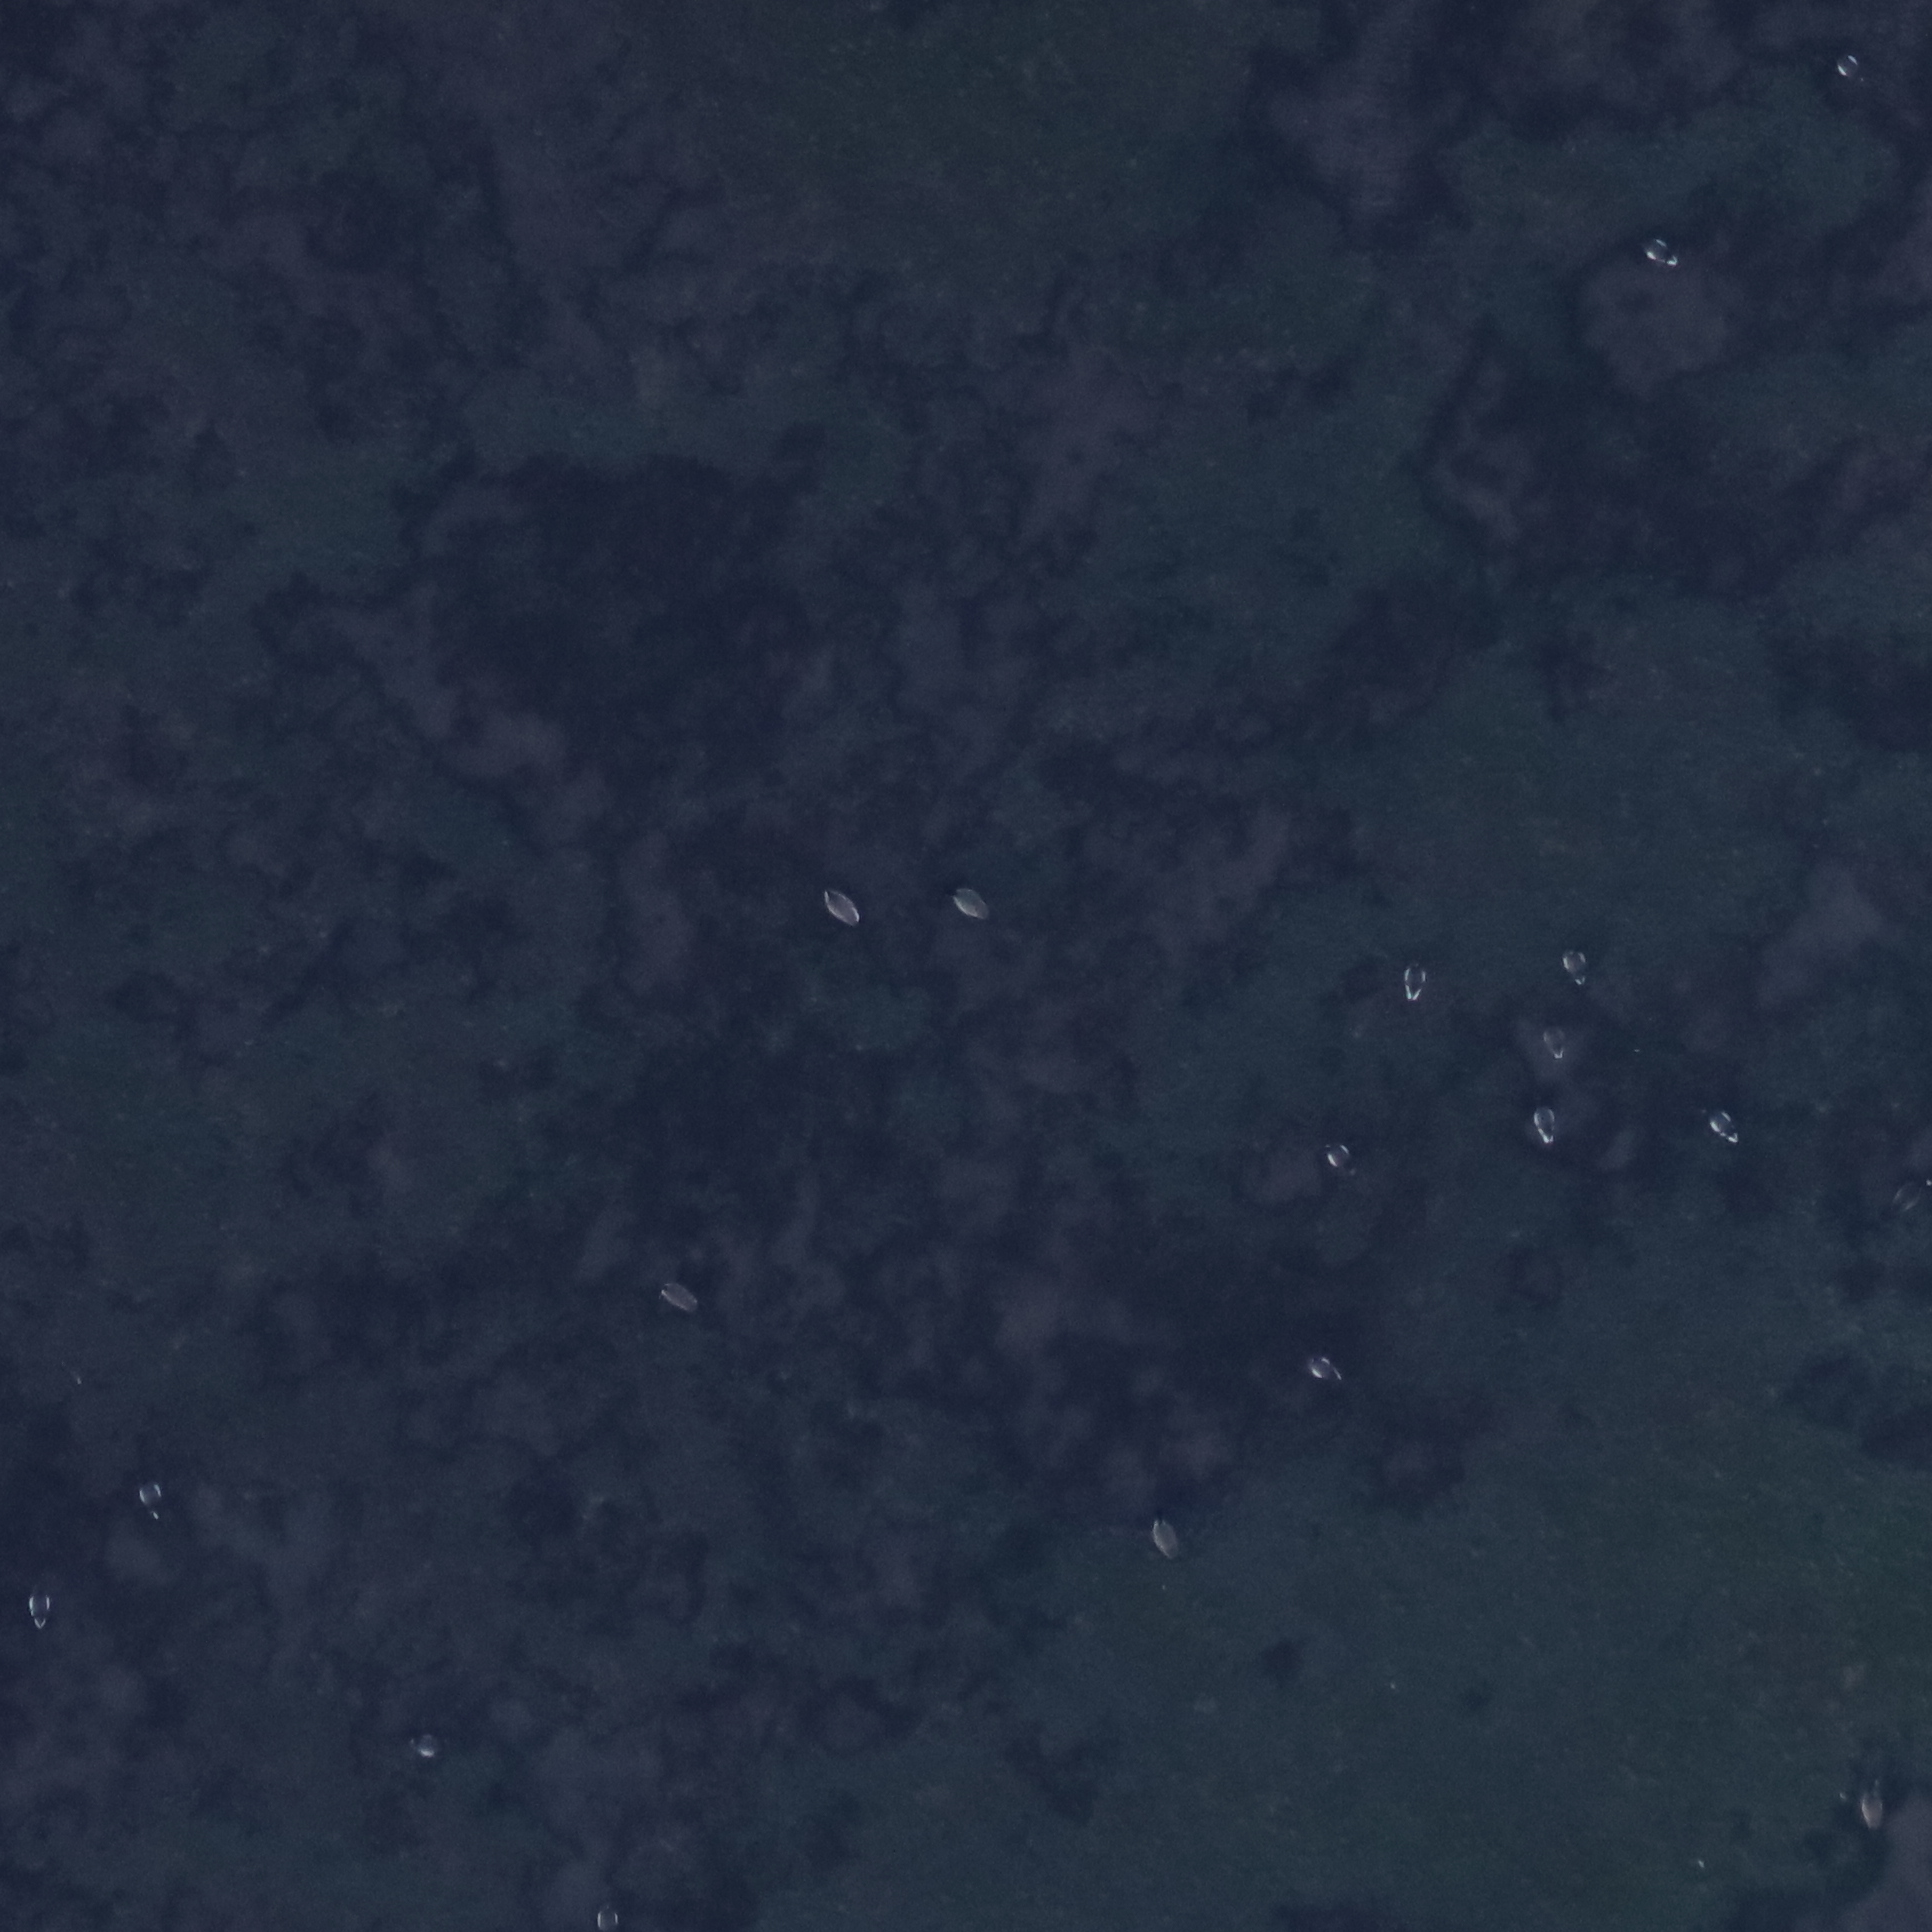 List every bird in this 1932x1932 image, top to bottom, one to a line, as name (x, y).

brant (1848, 70)
brant (1658, 251)
brant (971, 903)
brant (842, 907)
brant (1574, 967)
brant (1413, 980)
brant (1560, 1037)
brant (1544, 1120)
brant (1727, 1129)
brant (1341, 1160)
emperor goose (1904, 1196)
Canada goose (680, 1296)
brant (1322, 1365)
brant (149, 1500)
Canada goose (1165, 1540)
brant (38, 1604)
brant (429, 1745)
Canada goose (1871, 1809)
brant (608, 1919)